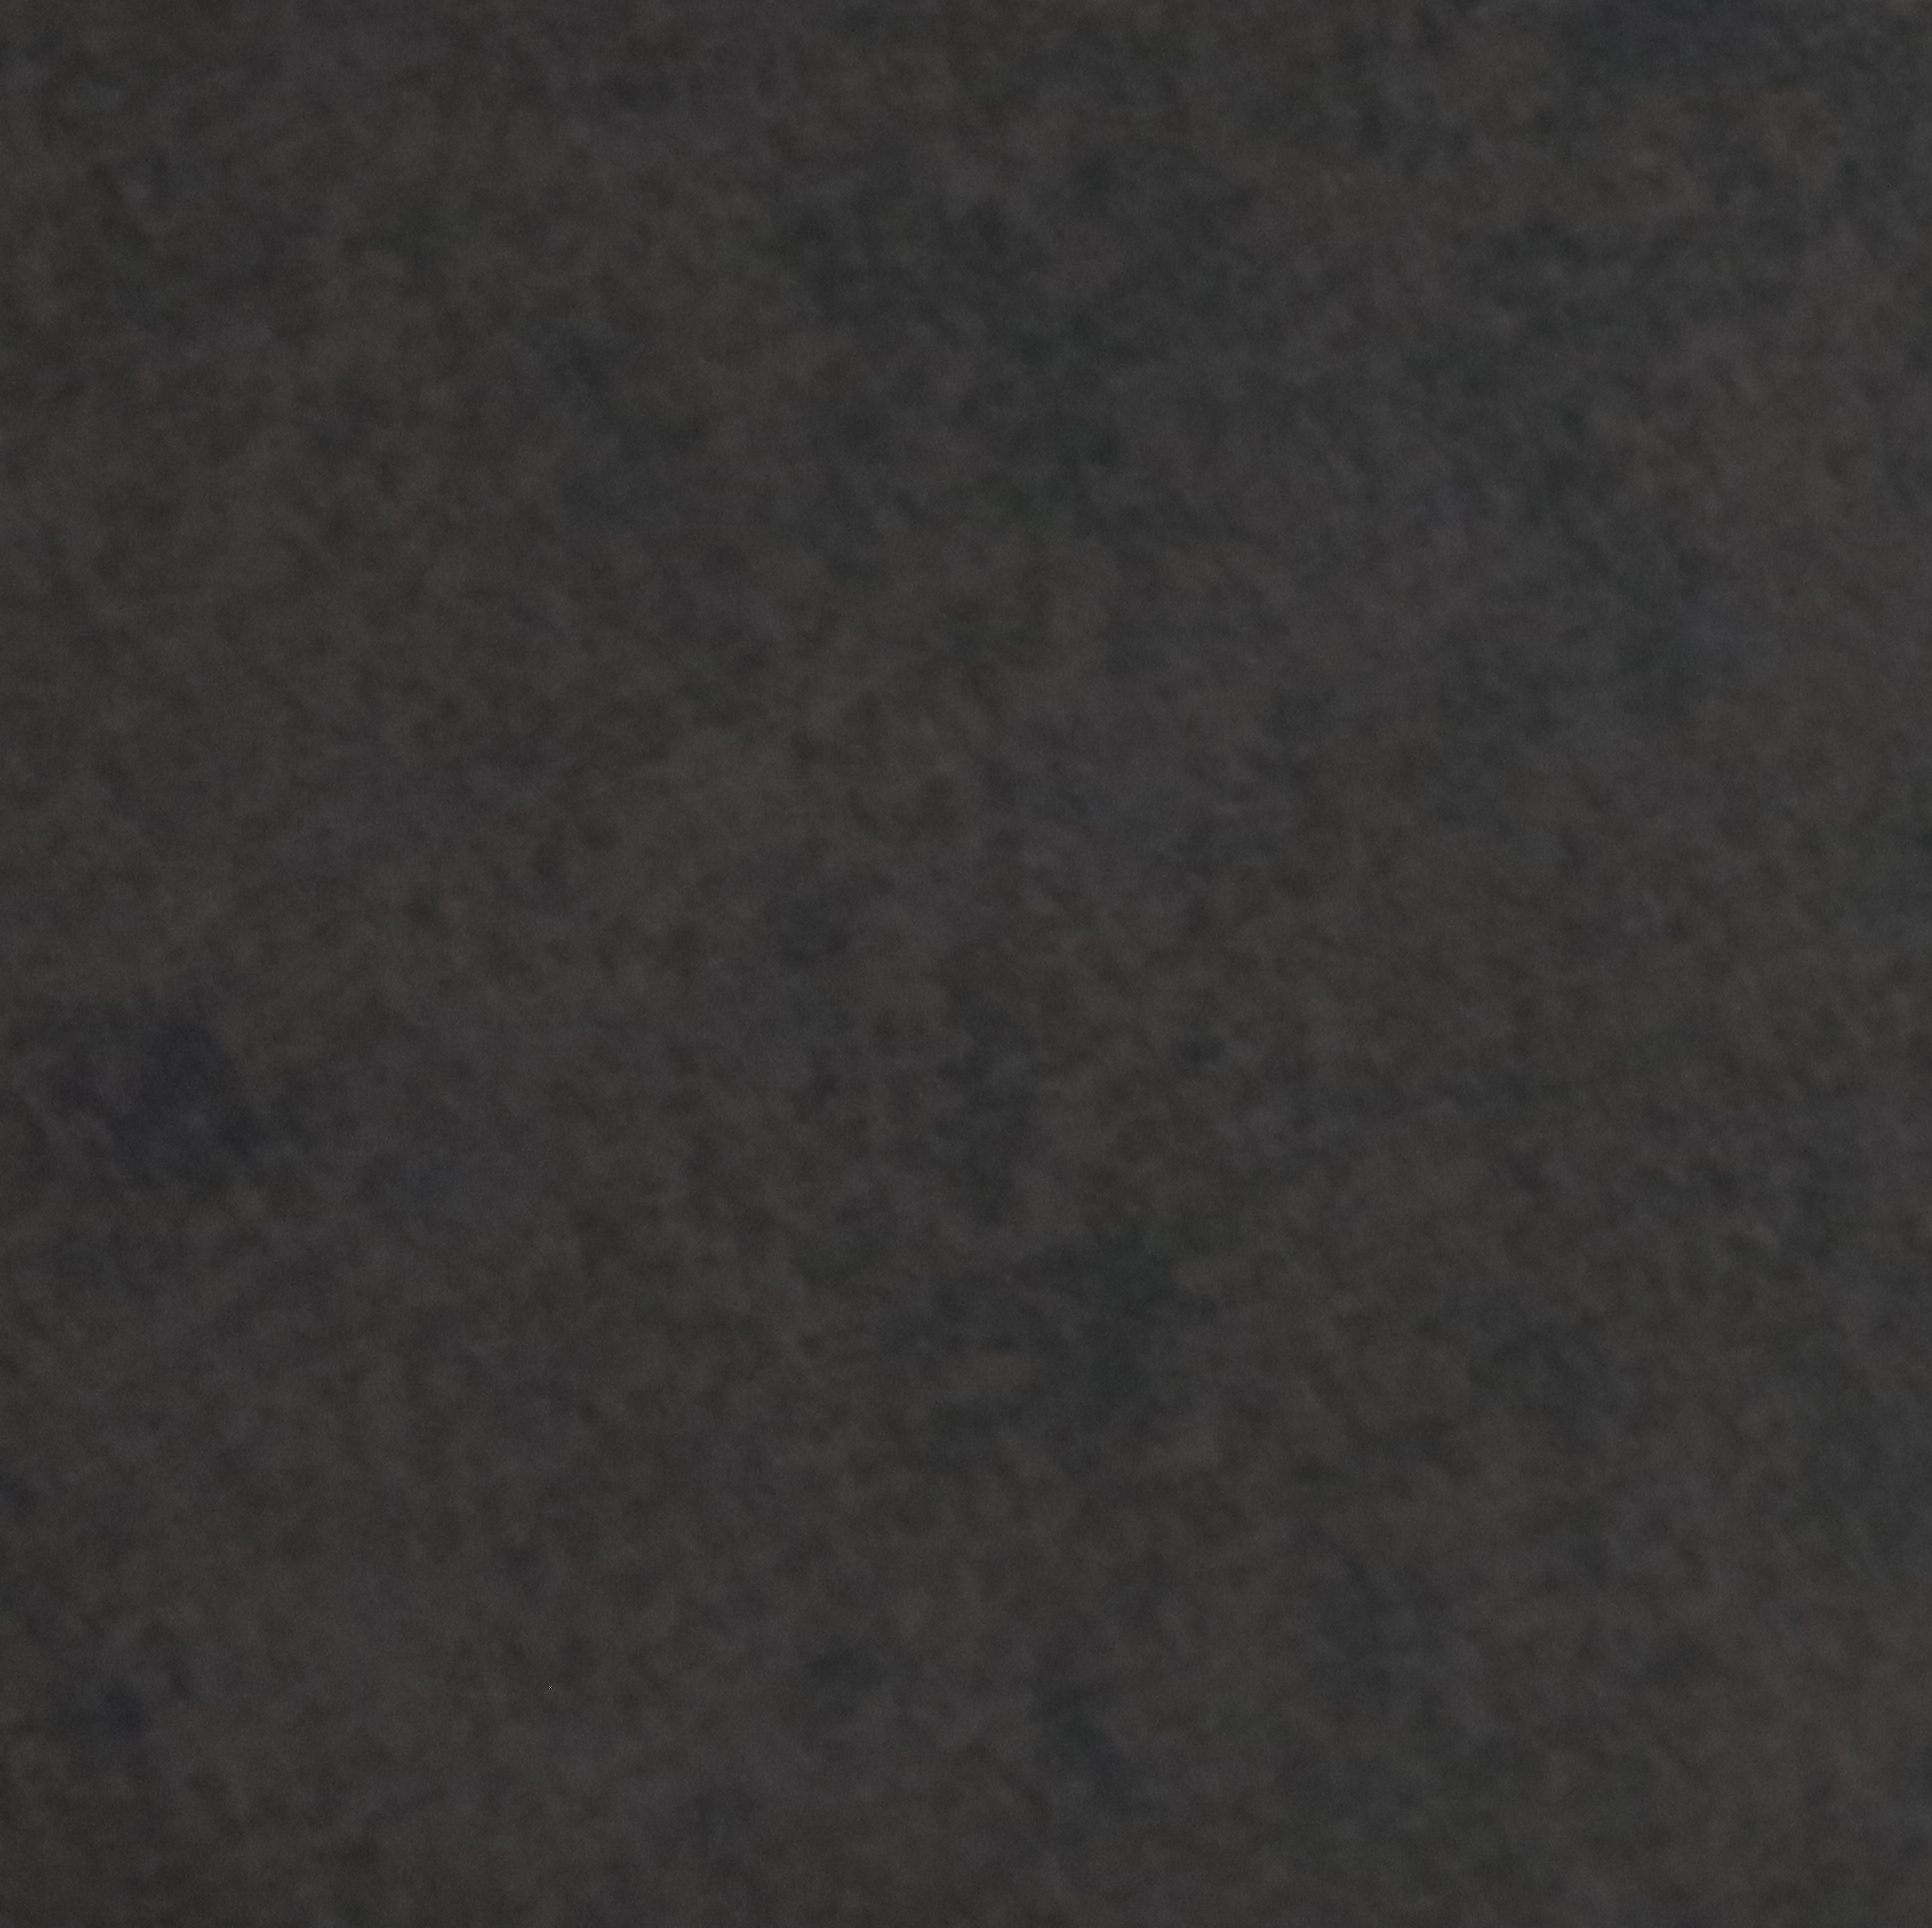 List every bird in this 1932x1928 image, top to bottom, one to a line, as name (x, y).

None